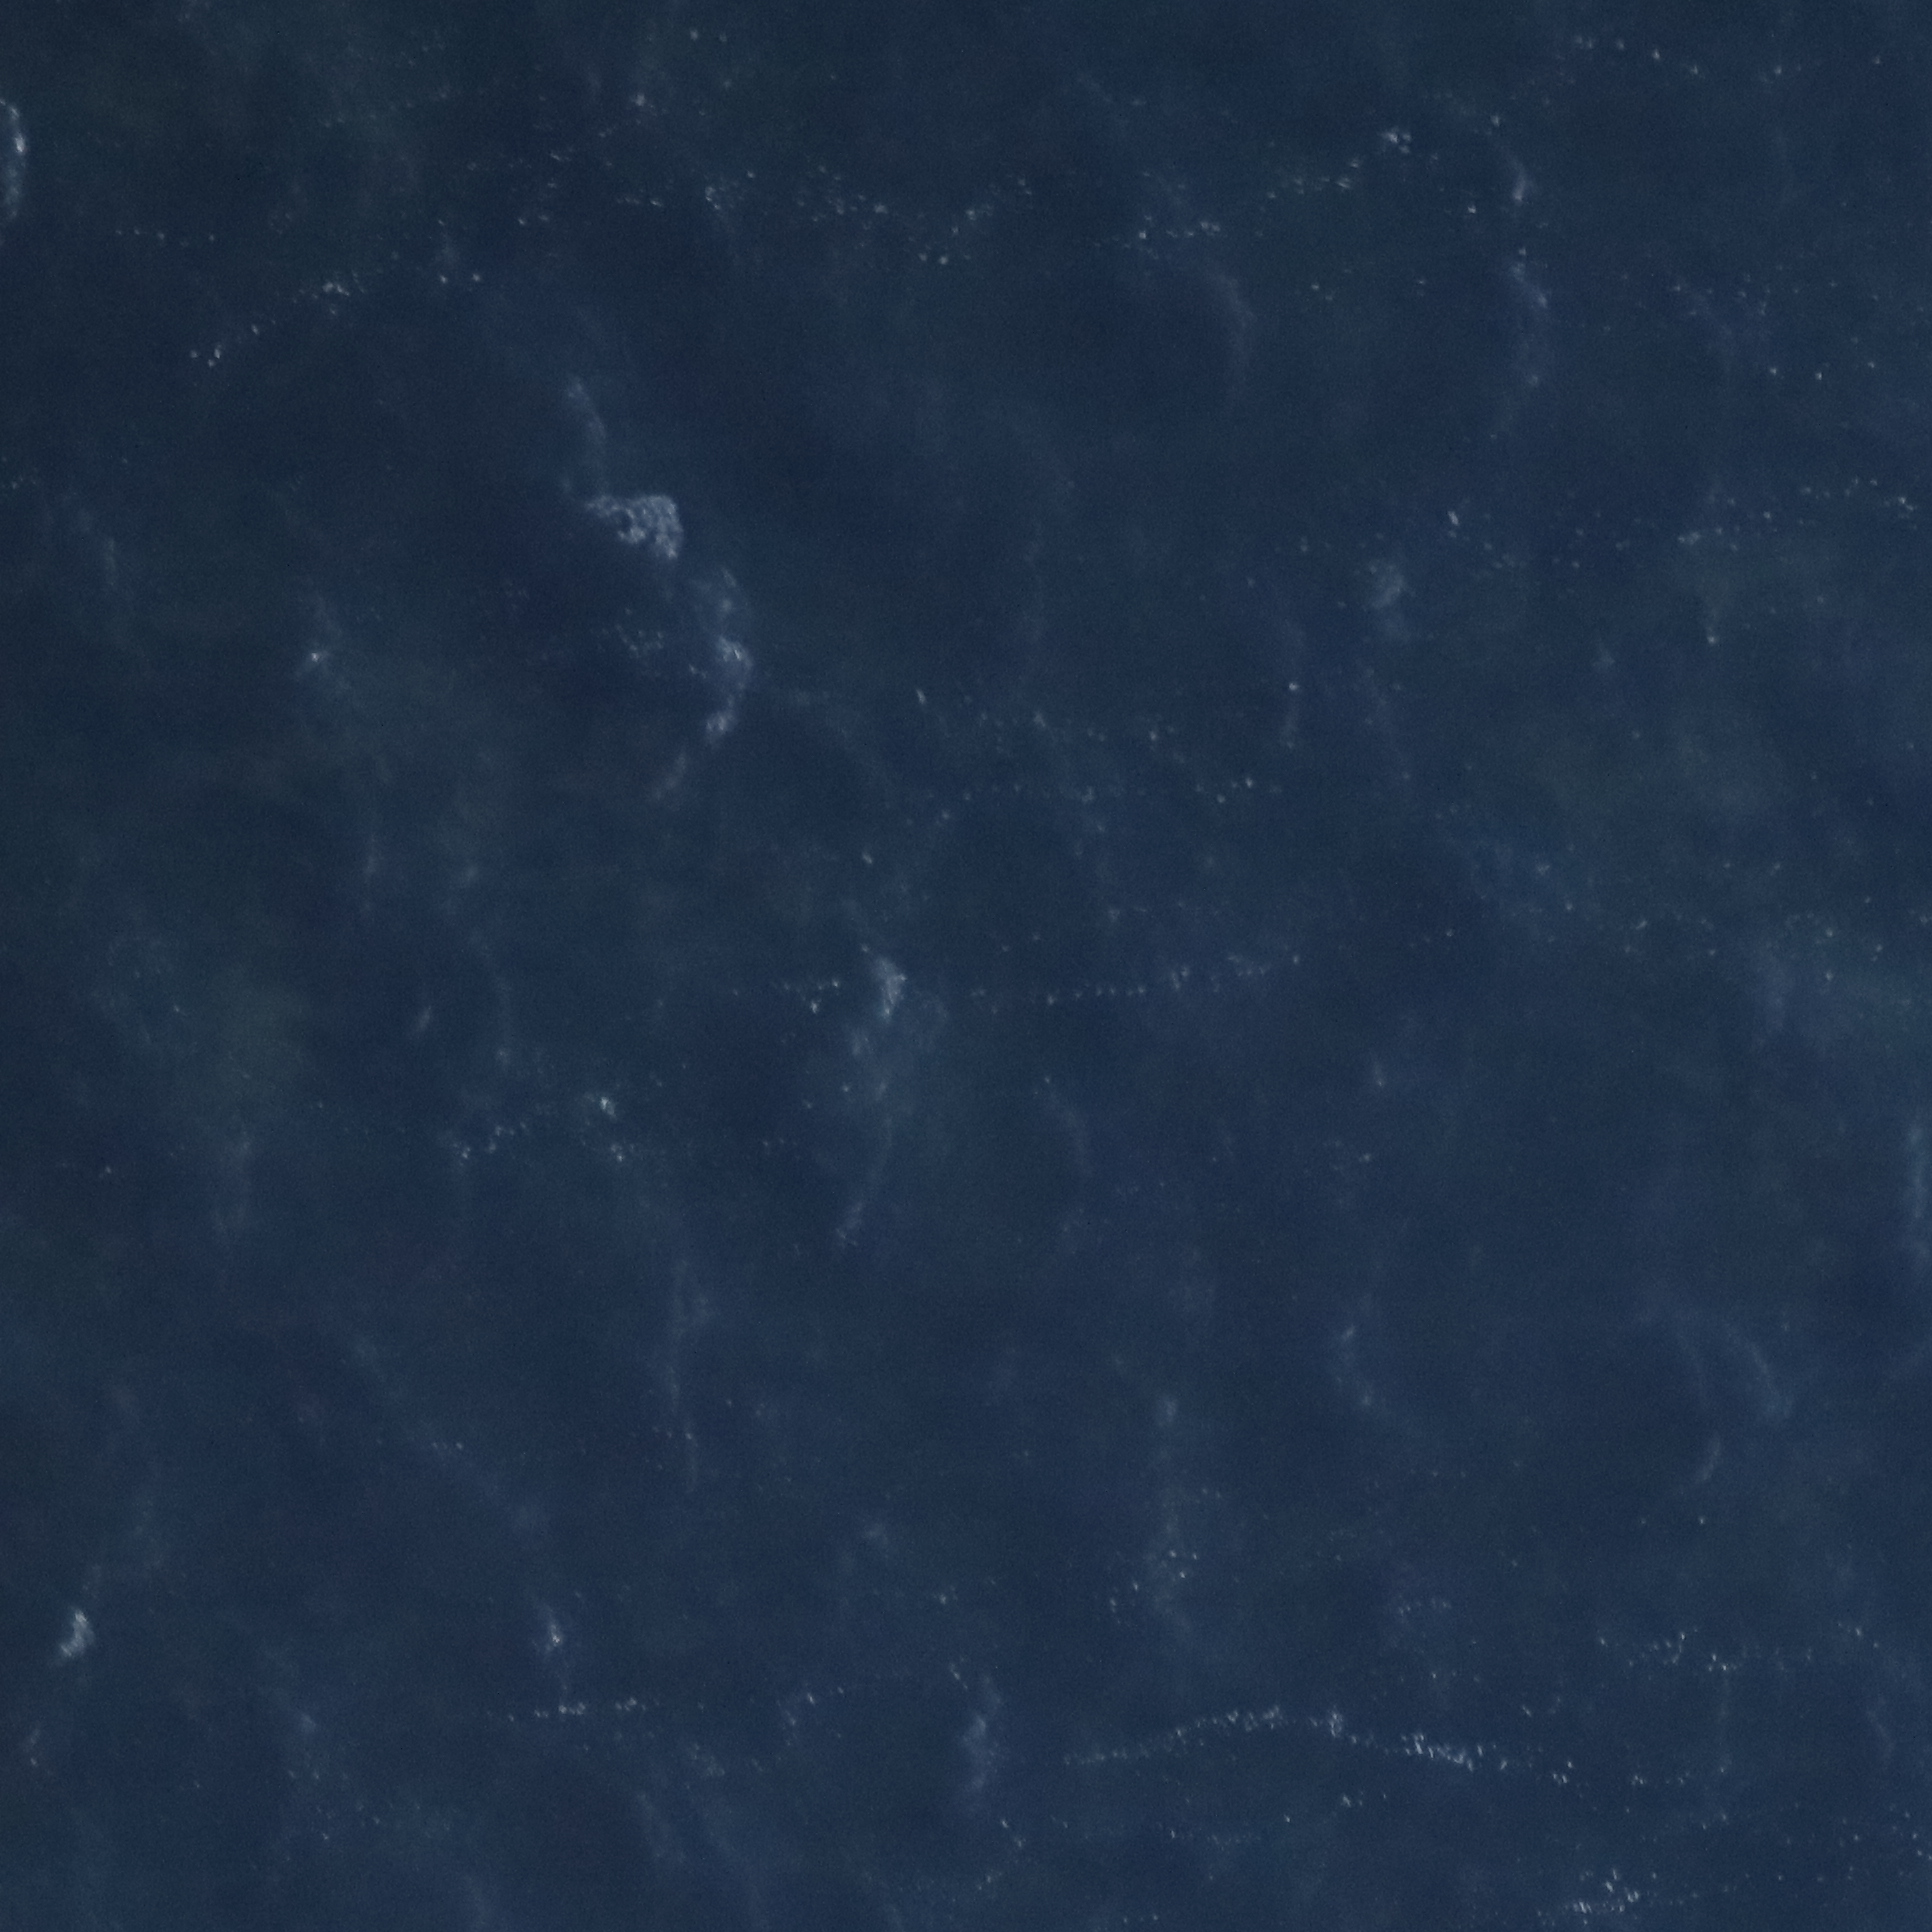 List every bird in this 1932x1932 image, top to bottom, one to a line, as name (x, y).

None